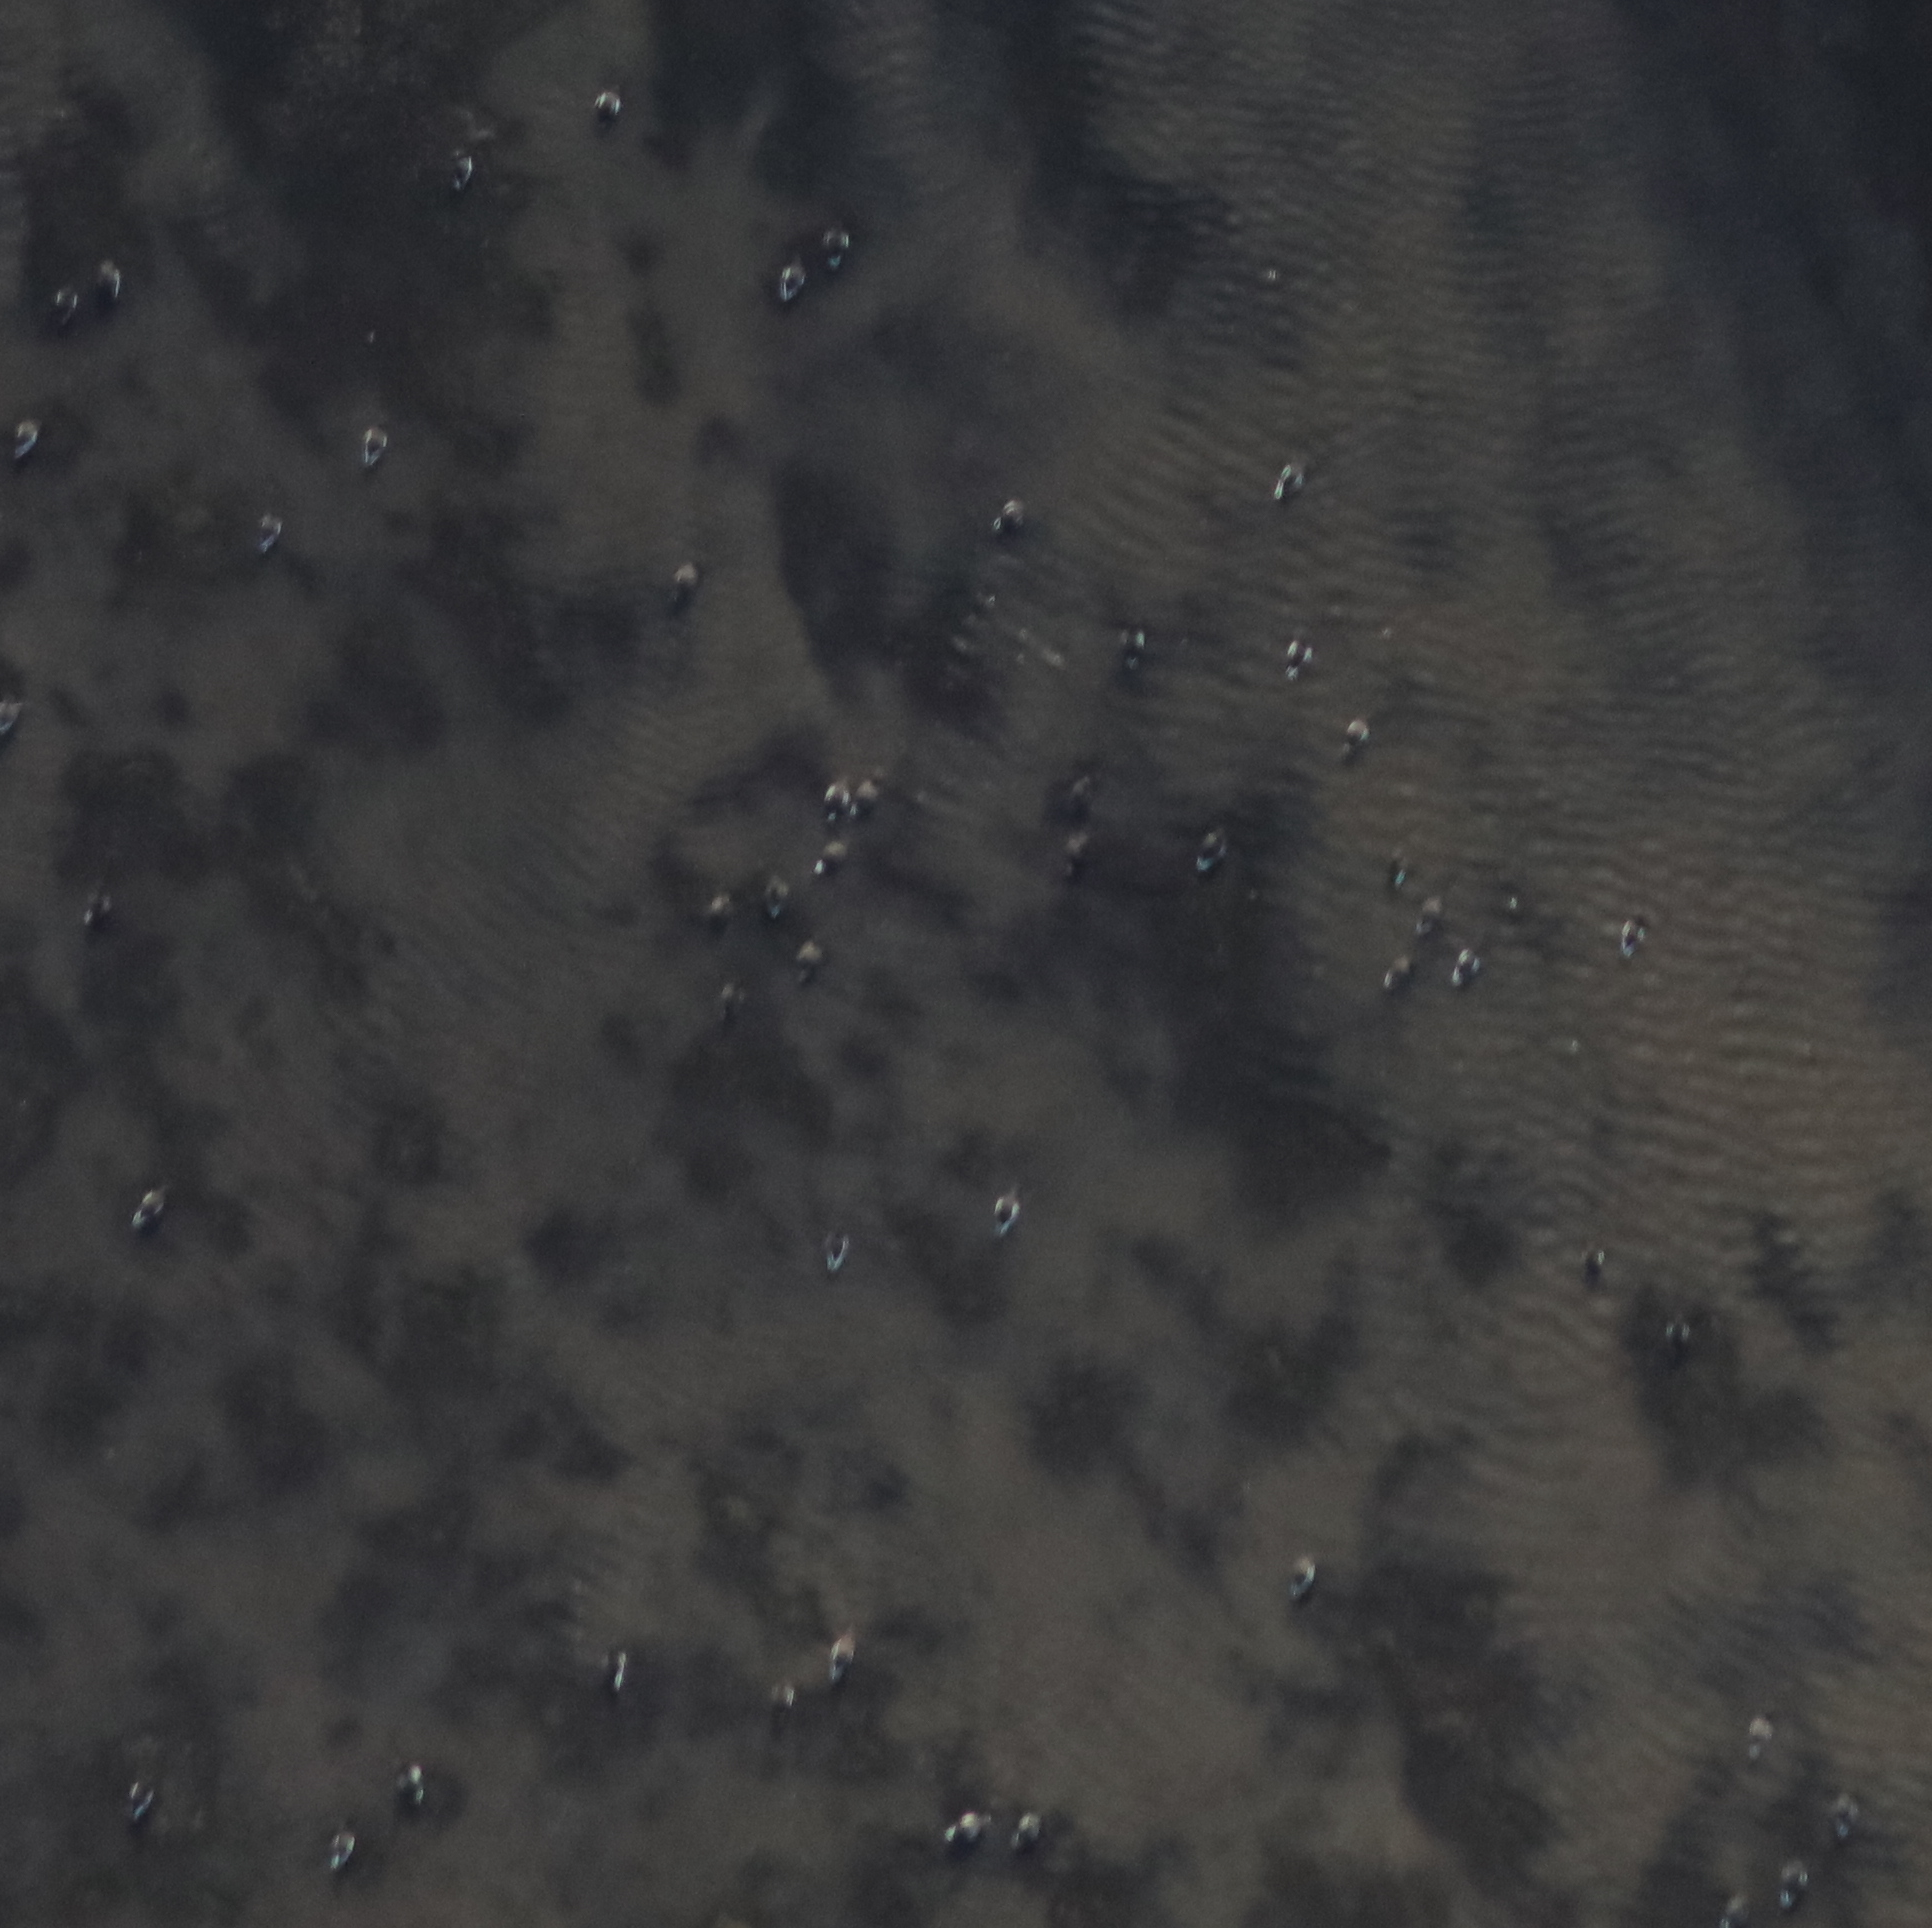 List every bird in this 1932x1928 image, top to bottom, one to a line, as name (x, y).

brant (611, 106)
brant (462, 178)
brant (837, 246)
brant (112, 269)
brant (791, 279)
brant (65, 305)
brant (26, 437)
brant (376, 443)
brant (1286, 481)
brant (1012, 522)
brant (265, 531)
brant (692, 577)
brant (1139, 639)
brant (1292, 657)
brant (8, 716)
brant (1356, 726)
brant (823, 792)
brant (868, 804)
brant (835, 848)
brant (1212, 849)
brant (1396, 872)
brant (785, 899)
brant (94, 905)
brant (717, 907)
brant (1434, 914)
brant (1643, 940)
brant (820, 961)
brant (1404, 961)
brant (1475, 969)
brant (730, 998)
brant (150, 1205)
brant (1009, 1208)
brant (839, 1244)
brant (1589, 1272)
brant (1677, 1335)
brant (1300, 1585)
brant (844, 1668)
brant (616, 1670)
brant (786, 1700)
brant (1758, 1730)
brant (406, 1789)
brant (143, 1798)
brant (1852, 1821)
brant (973, 1827)
brant (1026, 1839)
brant (345, 1844)
brant (1790, 1883)